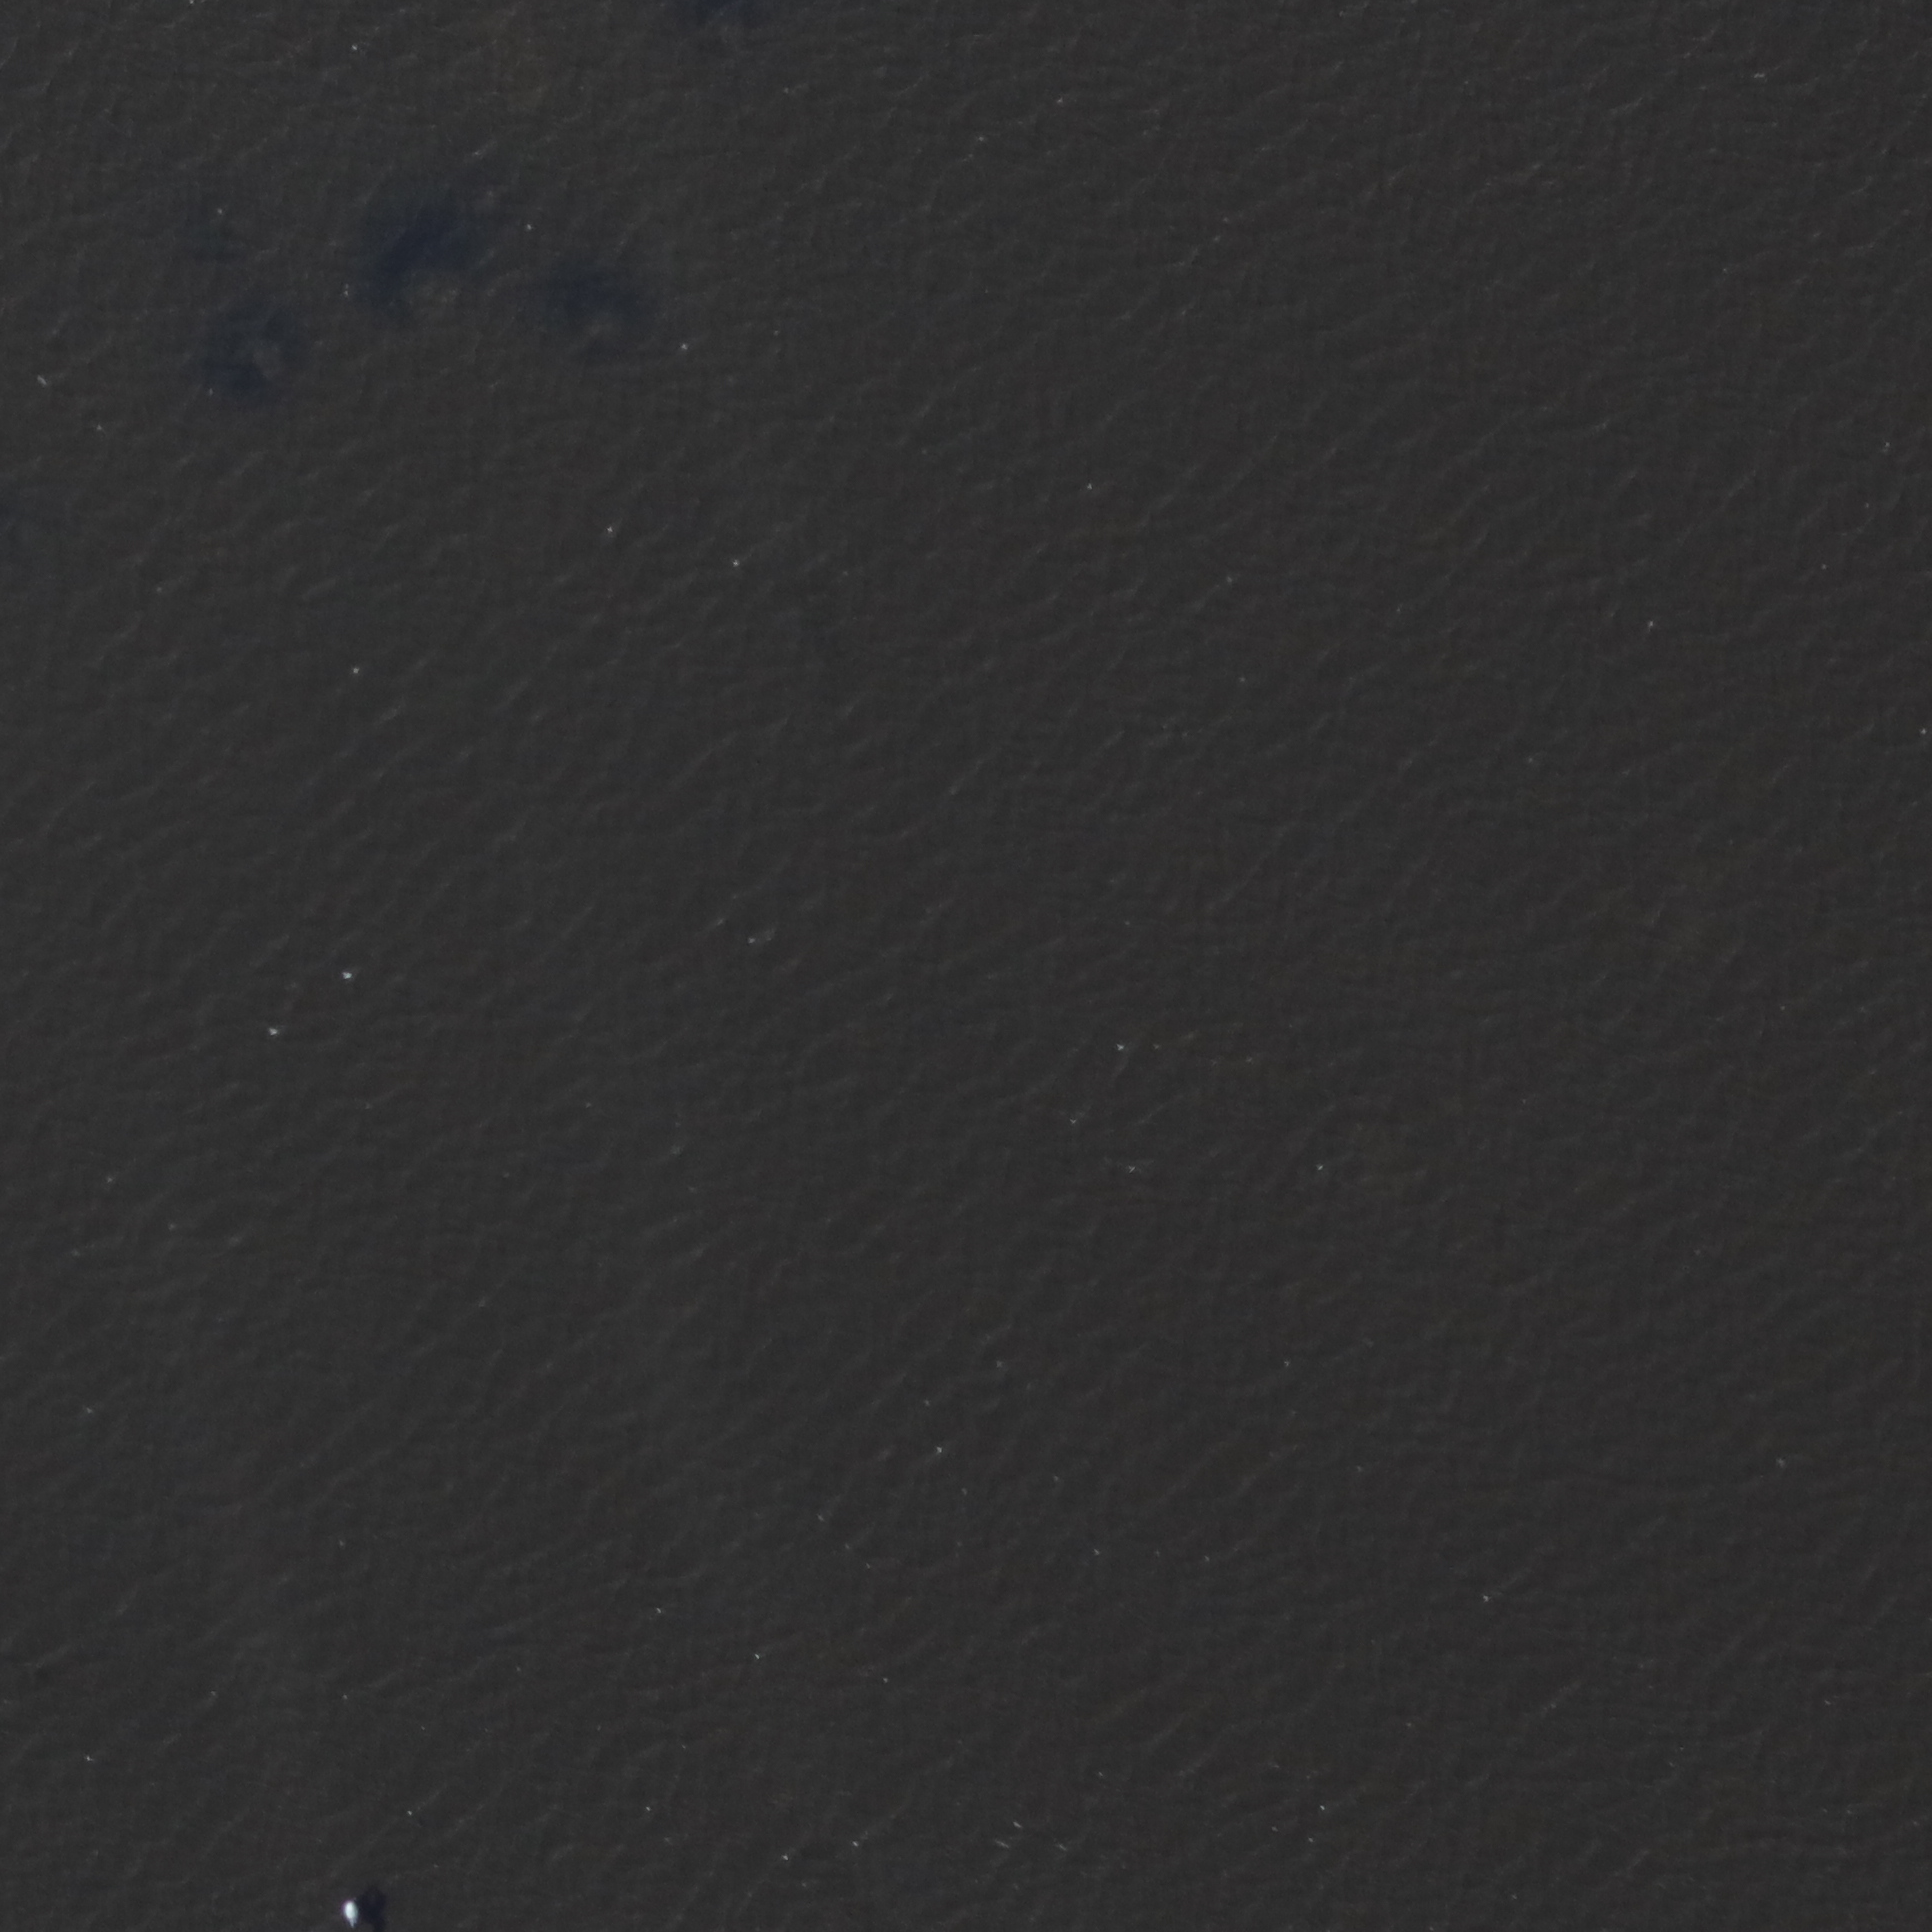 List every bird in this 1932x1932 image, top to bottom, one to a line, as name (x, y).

gull (351, 1909)